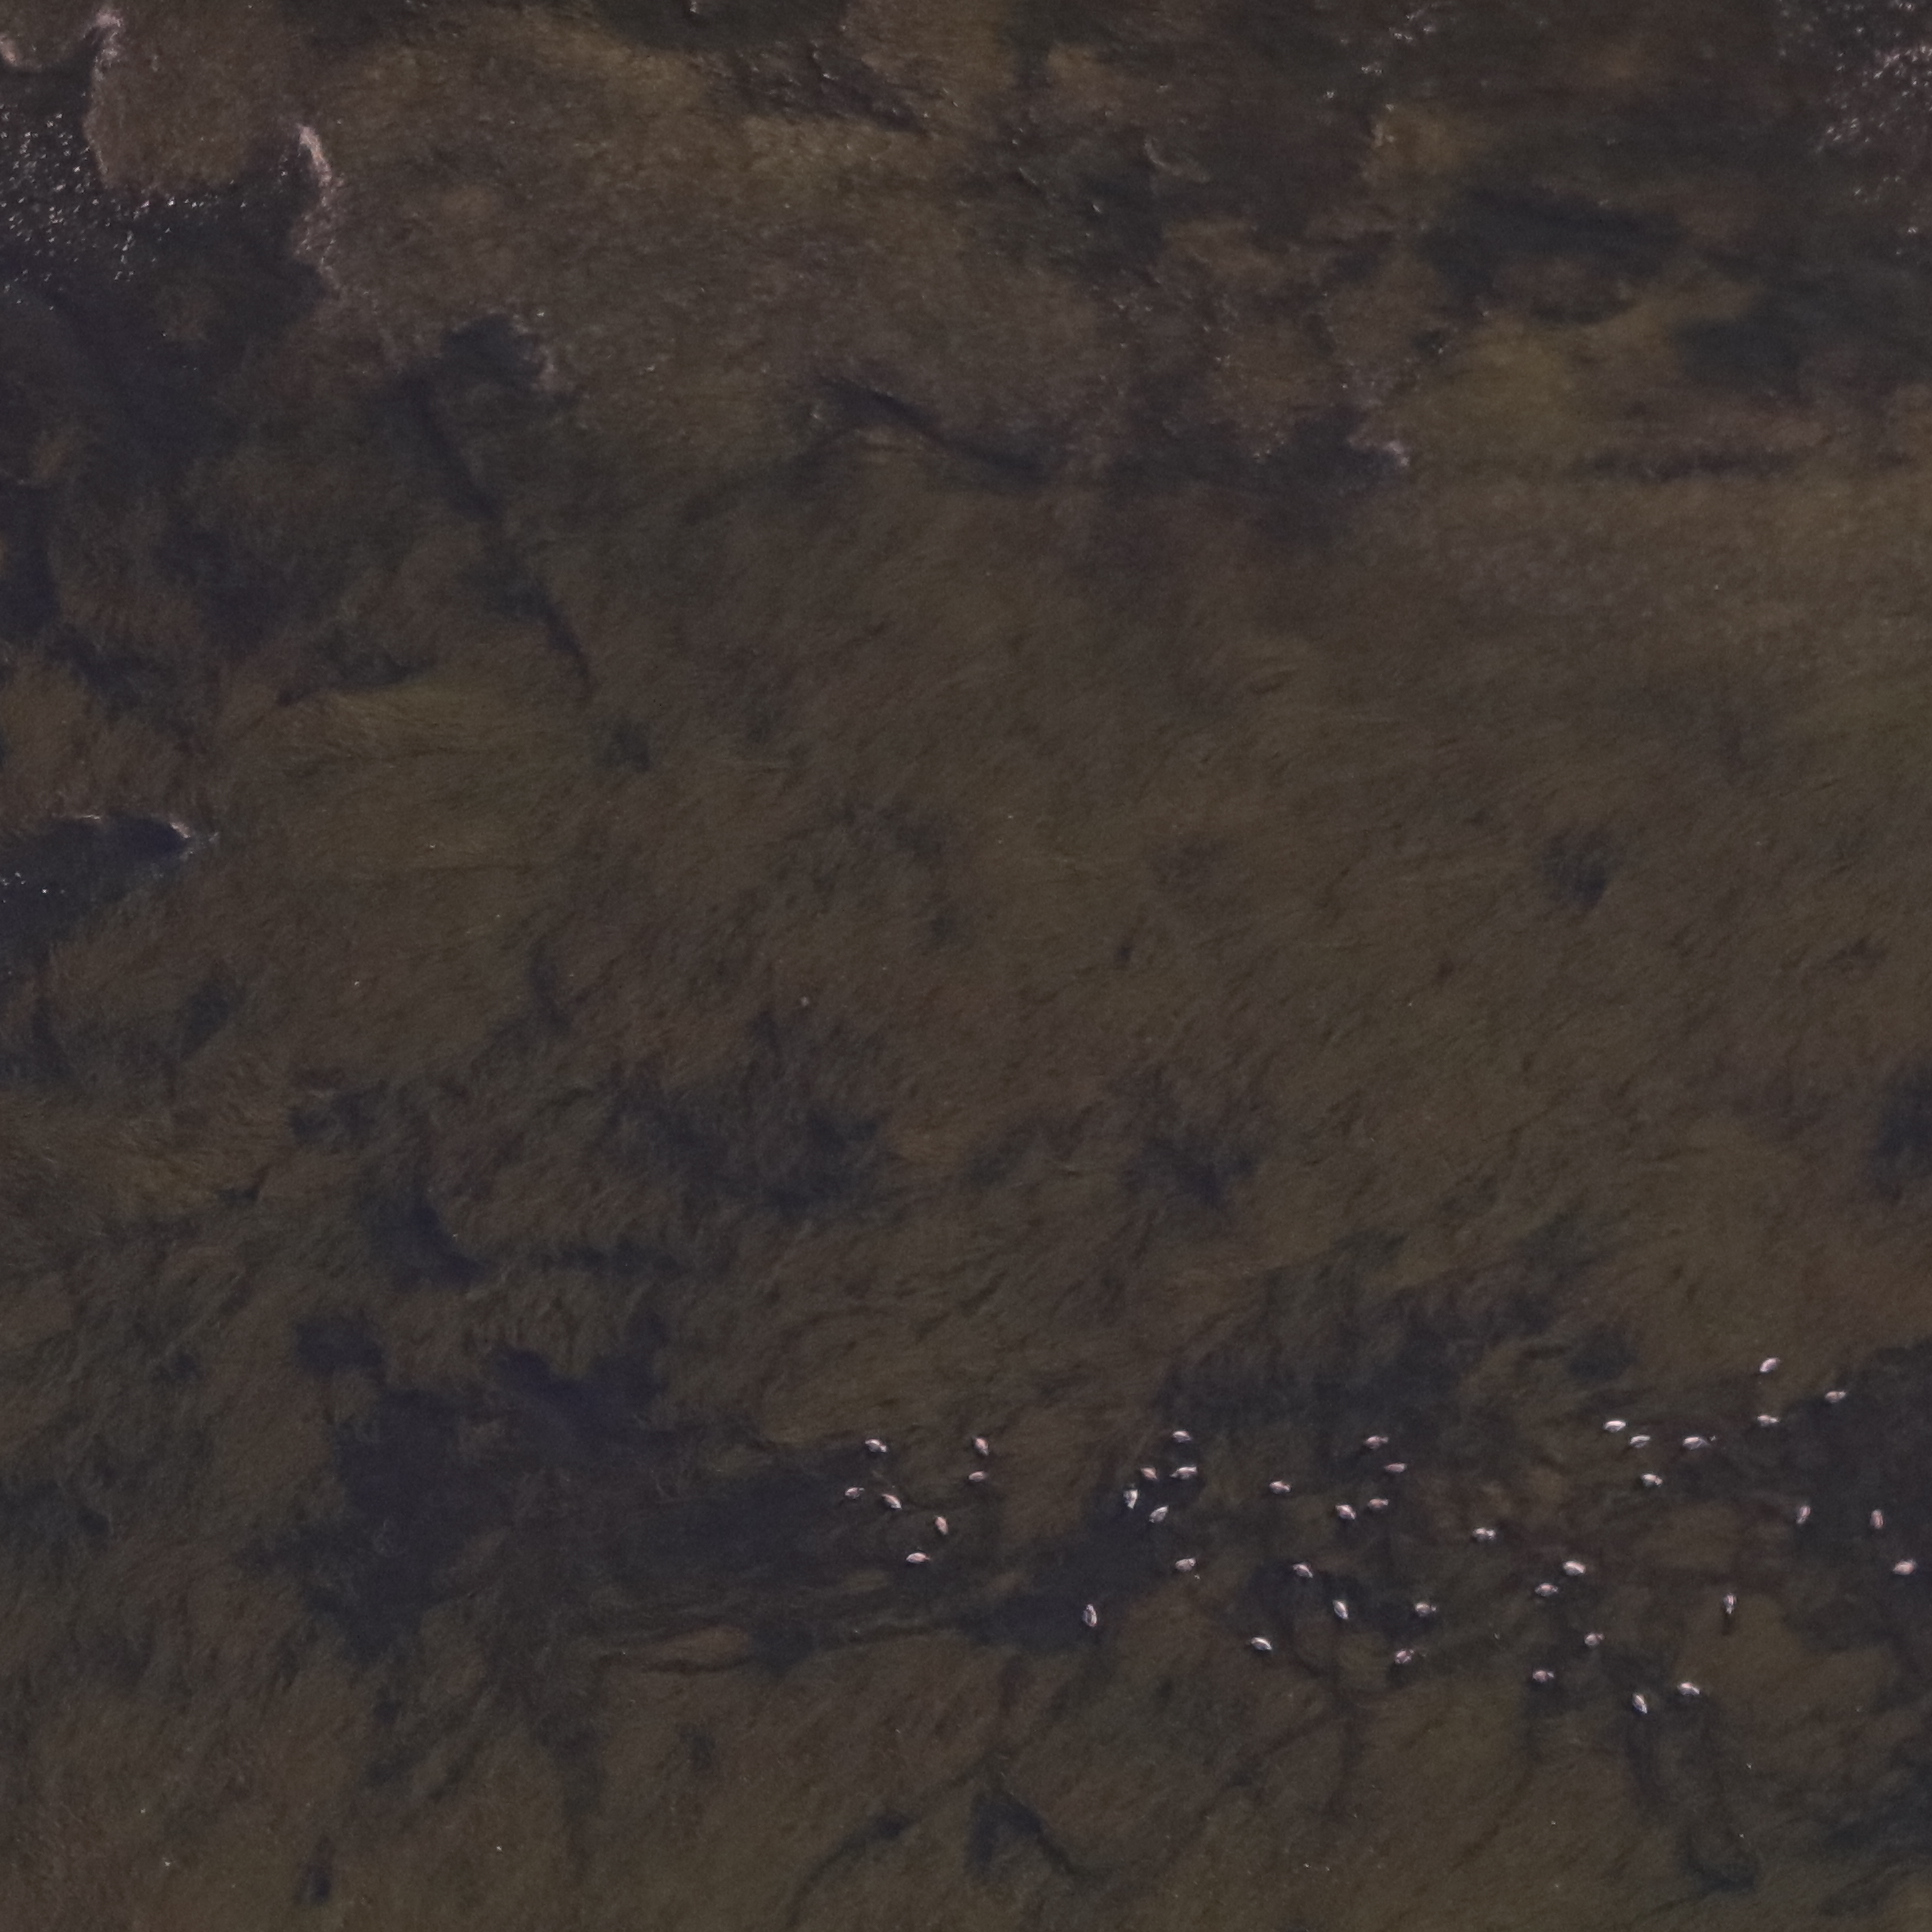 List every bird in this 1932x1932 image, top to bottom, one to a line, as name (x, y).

brant (1764, 1368)
brant (1837, 1398)
brant (1768, 1416)
brant (1613, 1423)
brant (1186, 1432)
brant (877, 1442)
brant (981, 1443)
brant (1382, 1443)
brant (1640, 1445)
brant (1694, 1445)
brant (1152, 1471)
brant (1391, 1471)
brant (1194, 1474)
brant (978, 1480)
brant (1284, 1480)
brant (1651, 1485)
brant (850, 1490)
brant (1134, 1493)
brant (898, 1498)
brant (1381, 1510)
brant (1814, 1510)
brant (1161, 1512)
brant (1348, 1517)
brant (949, 1518)
brant (1876, 1520)
brant (1481, 1534)
brant (924, 1552)
brant (1198, 1560)
brant (1898, 1563)
brant (1580, 1572)
brant (1304, 1574)
brant (1536, 1592)
brant (1723, 1611)
brant (1342, 1612)
brant (1425, 1613)
brant (1089, 1615)
brant (1594, 1642)
brant (1260, 1652)
brant (1399, 1658)
brant (1543, 1676)
brant (1692, 1694)
brant (1639, 1710)